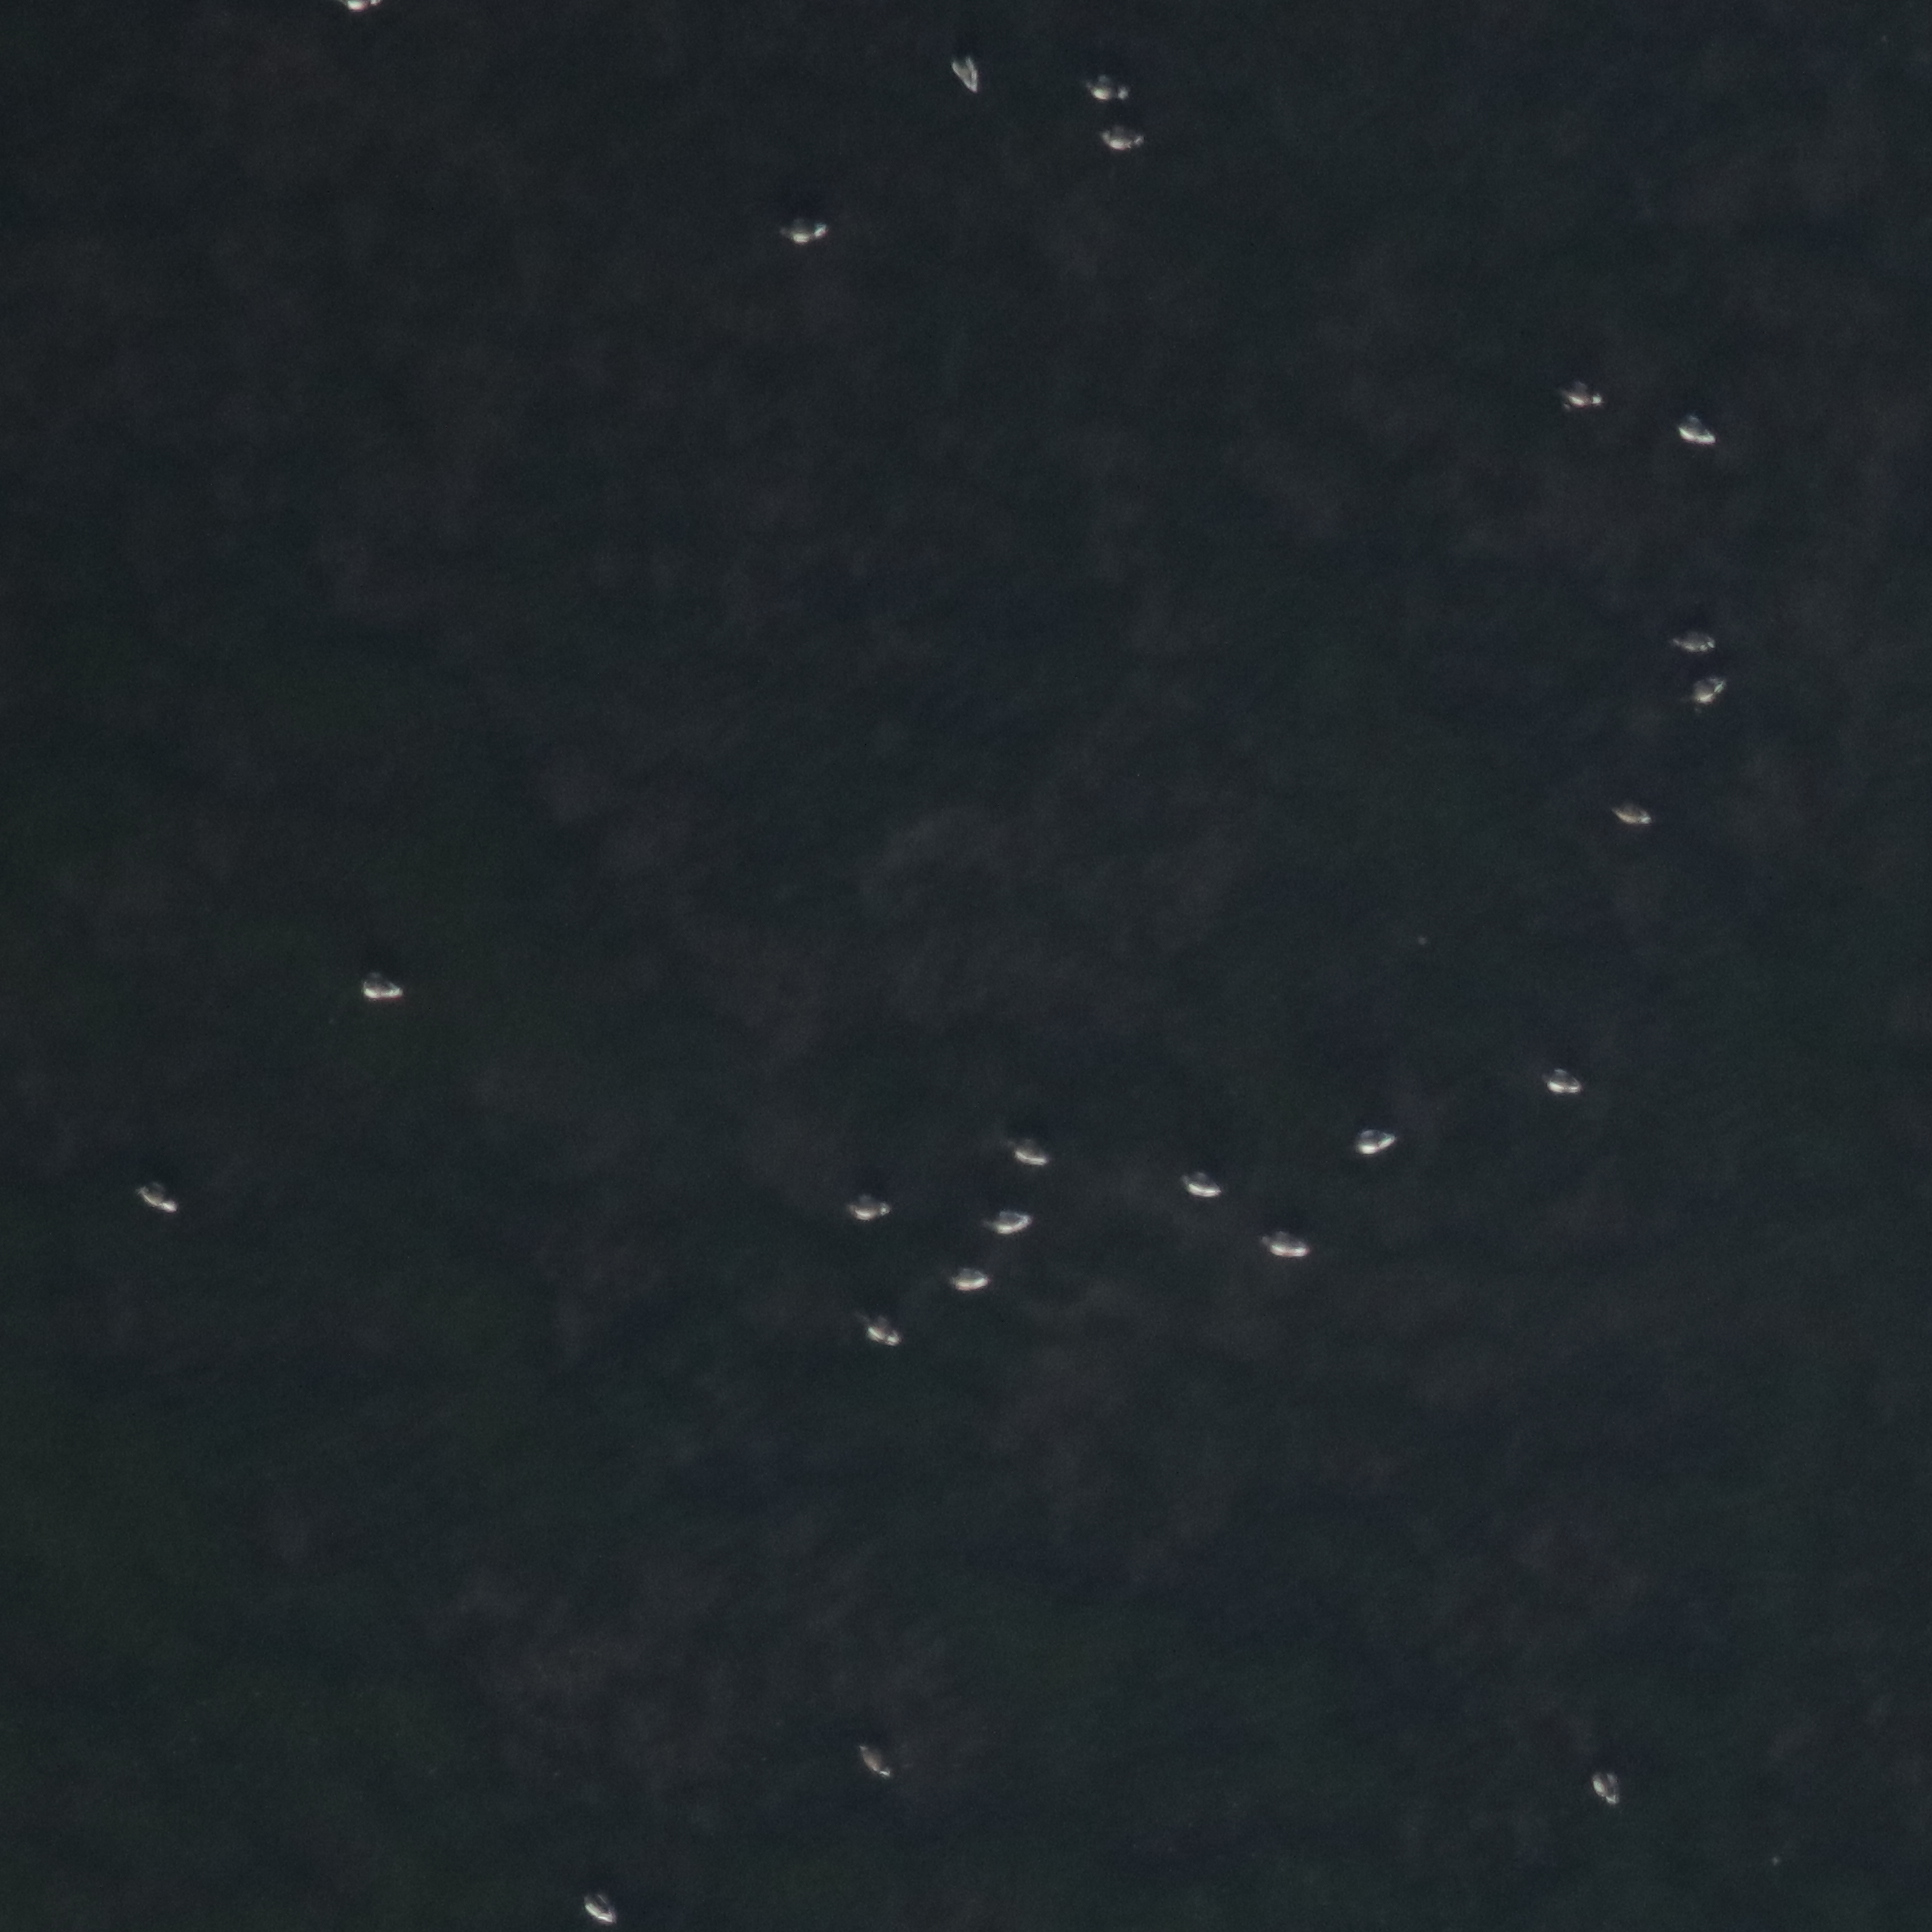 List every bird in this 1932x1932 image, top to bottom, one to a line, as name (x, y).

brant (965, 71)
brant (1107, 89)
brant (1121, 136)
brant (798, 228)
brant (1578, 393)
brant (1694, 431)
brant (1693, 638)
brant (1704, 691)
brant (1633, 811)
brant (379, 984)
brant (1563, 1079)
brant (1374, 1139)
brant (1031, 1150)
brant (1208, 1187)
brant (157, 1193)
brant (867, 1206)
brant (1009, 1220)
brant (1281, 1244)
brant (969, 1283)
brant (880, 1327)
brant (874, 1759)
brant (1607, 1784)
brant (599, 1908)